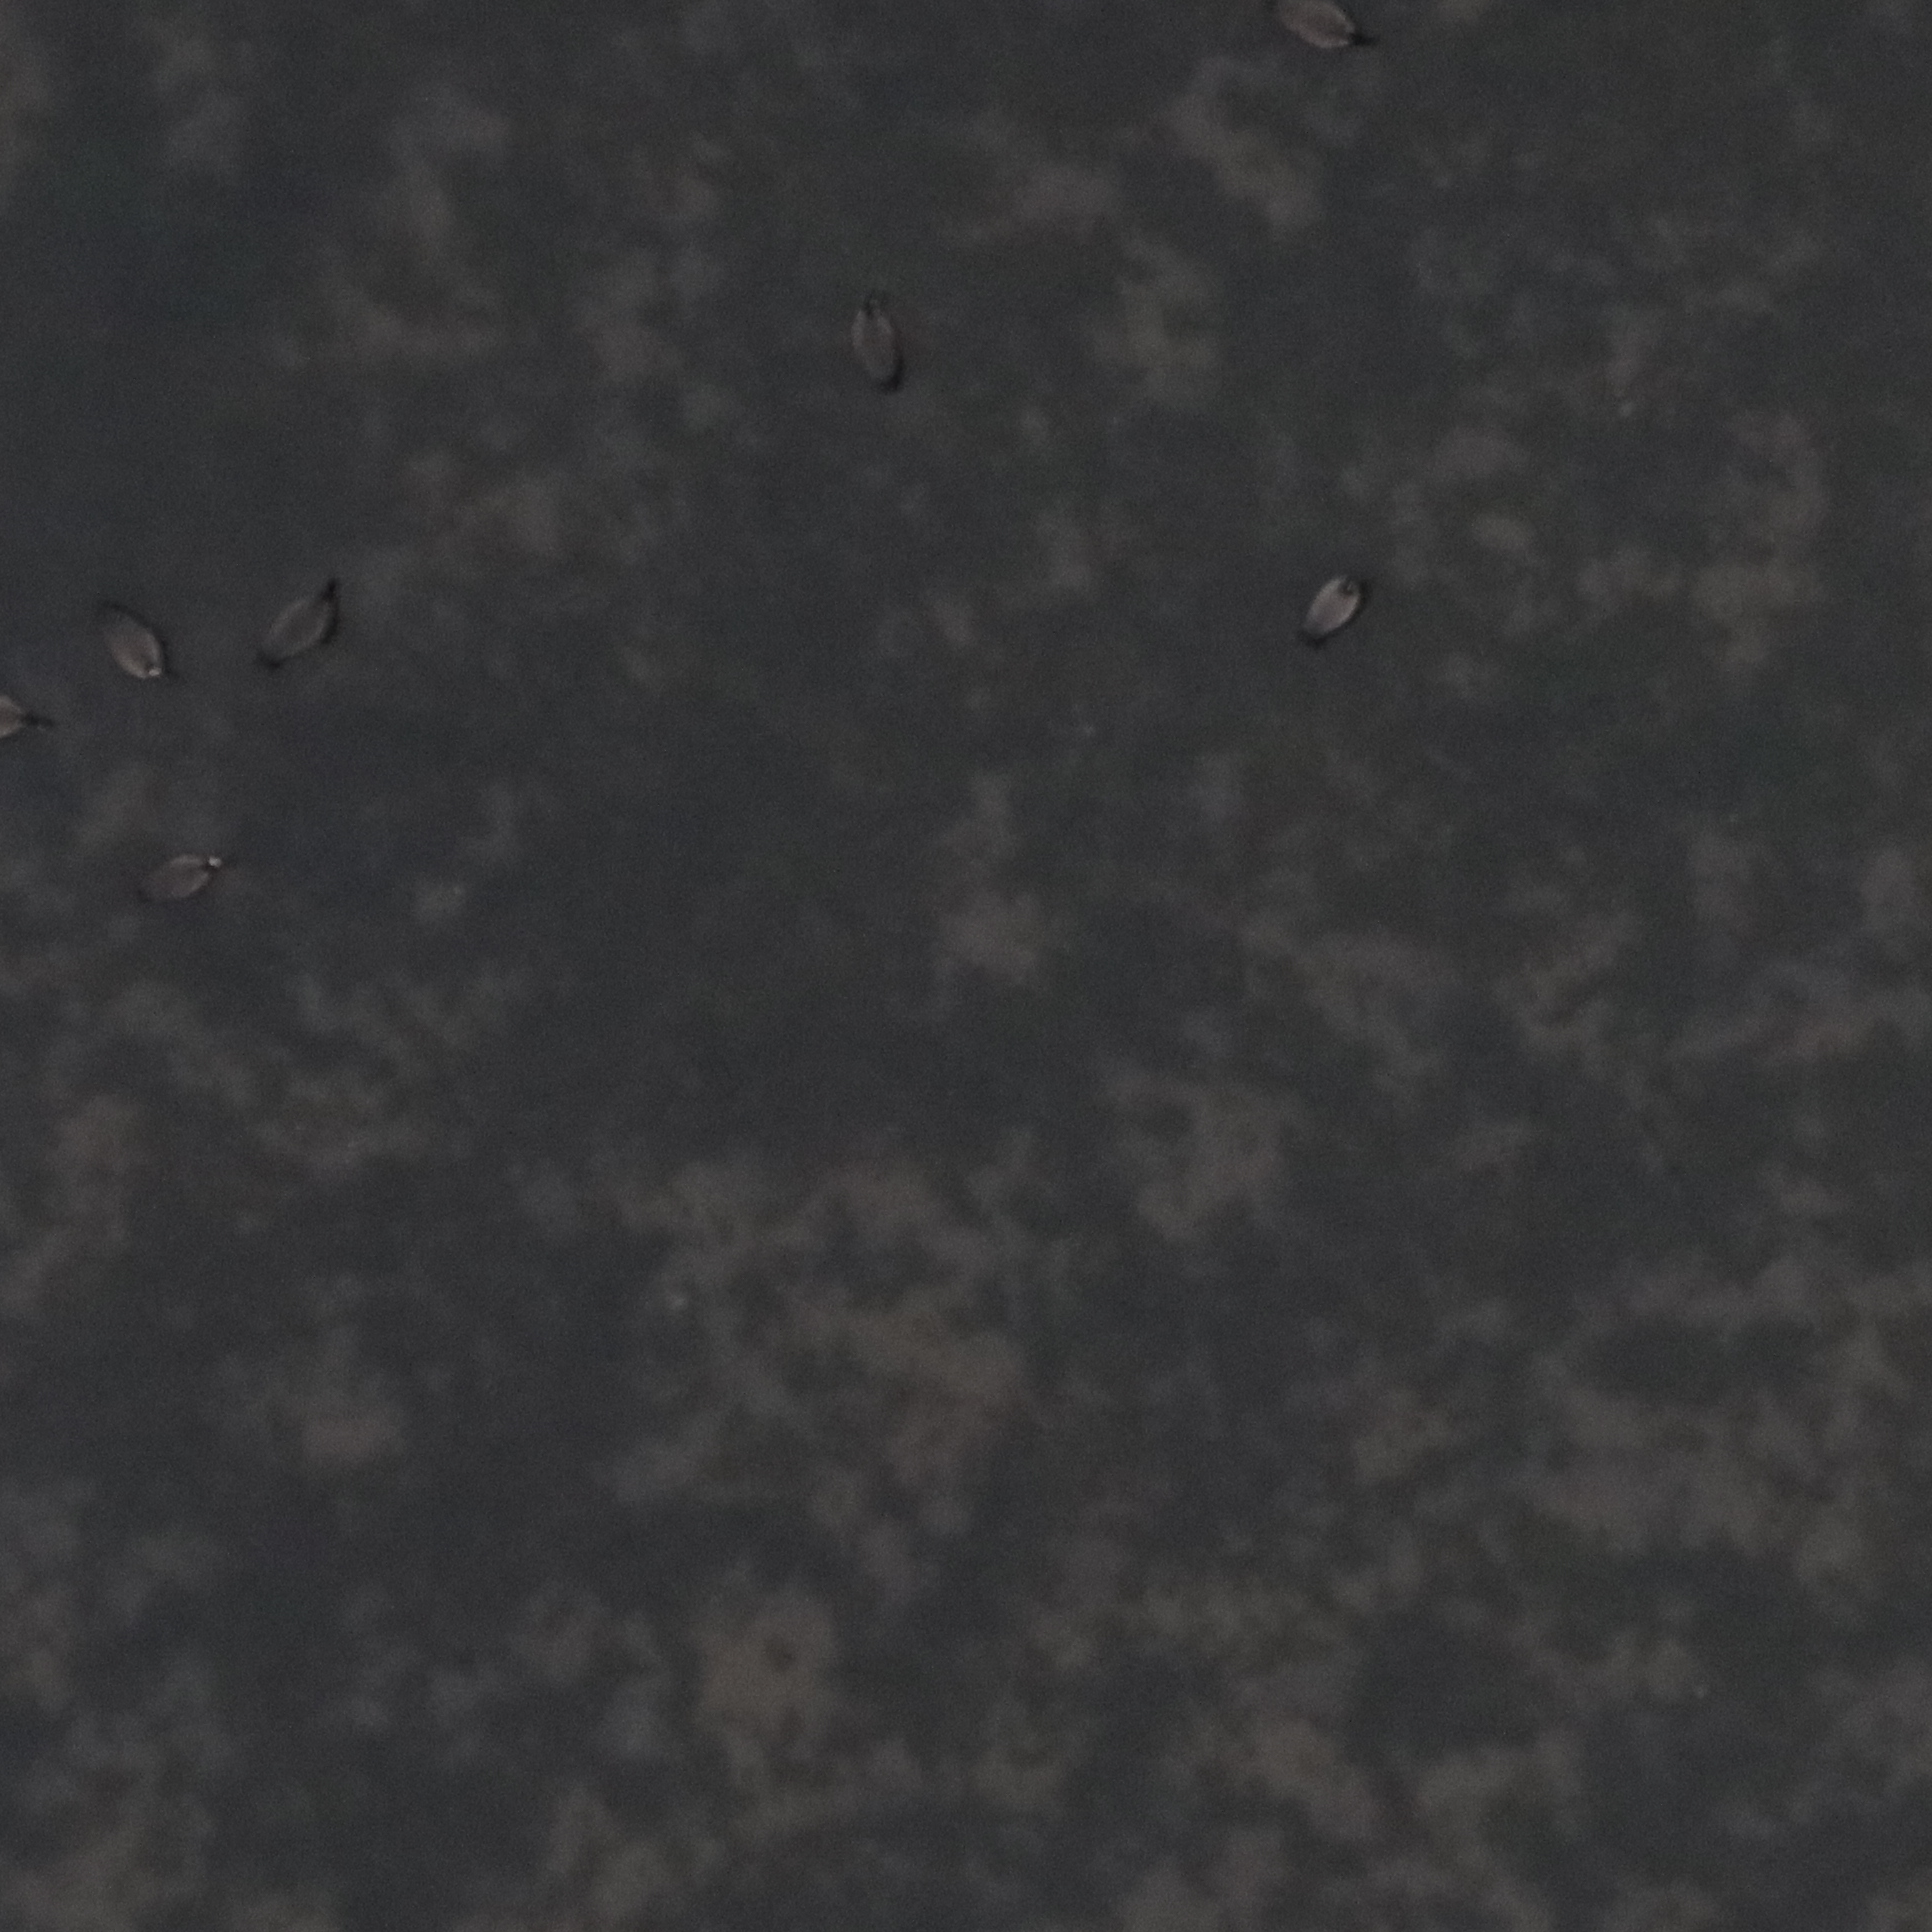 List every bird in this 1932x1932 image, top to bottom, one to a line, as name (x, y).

Canada goose (1322, 18)
Canada goose (876, 344)
Canada goose (1332, 606)
Canada goose (302, 625)
Canada goose (139, 650)
Canada goose (178, 881)